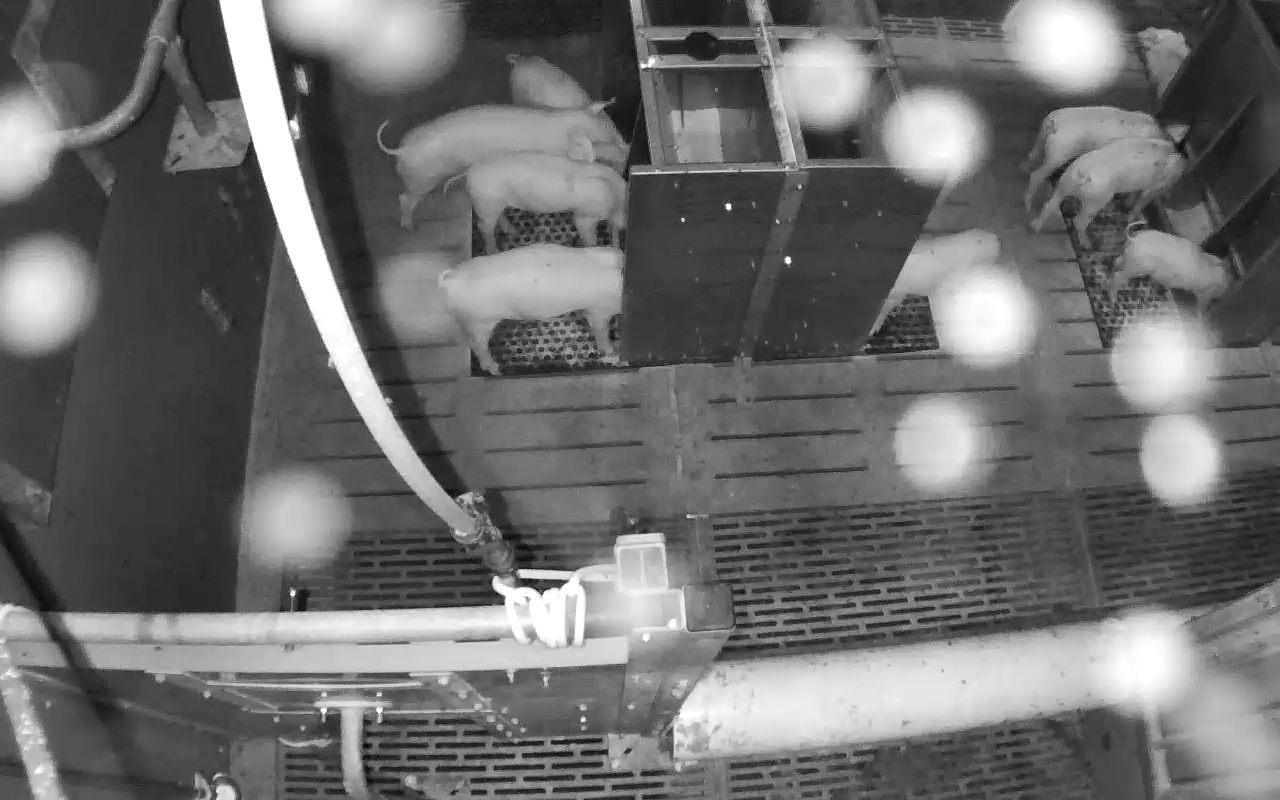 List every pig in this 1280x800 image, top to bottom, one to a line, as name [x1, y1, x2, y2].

pig [504, 54, 628, 178]
pig [375, 96, 631, 233]
pig [1016, 105, 1193, 214]
pig [1030, 137, 1186, 250]
pig [443, 151, 629, 254]
pig [1107, 221, 1237, 319]
pig [867, 226, 998, 333]
pig [438, 241, 625, 376]